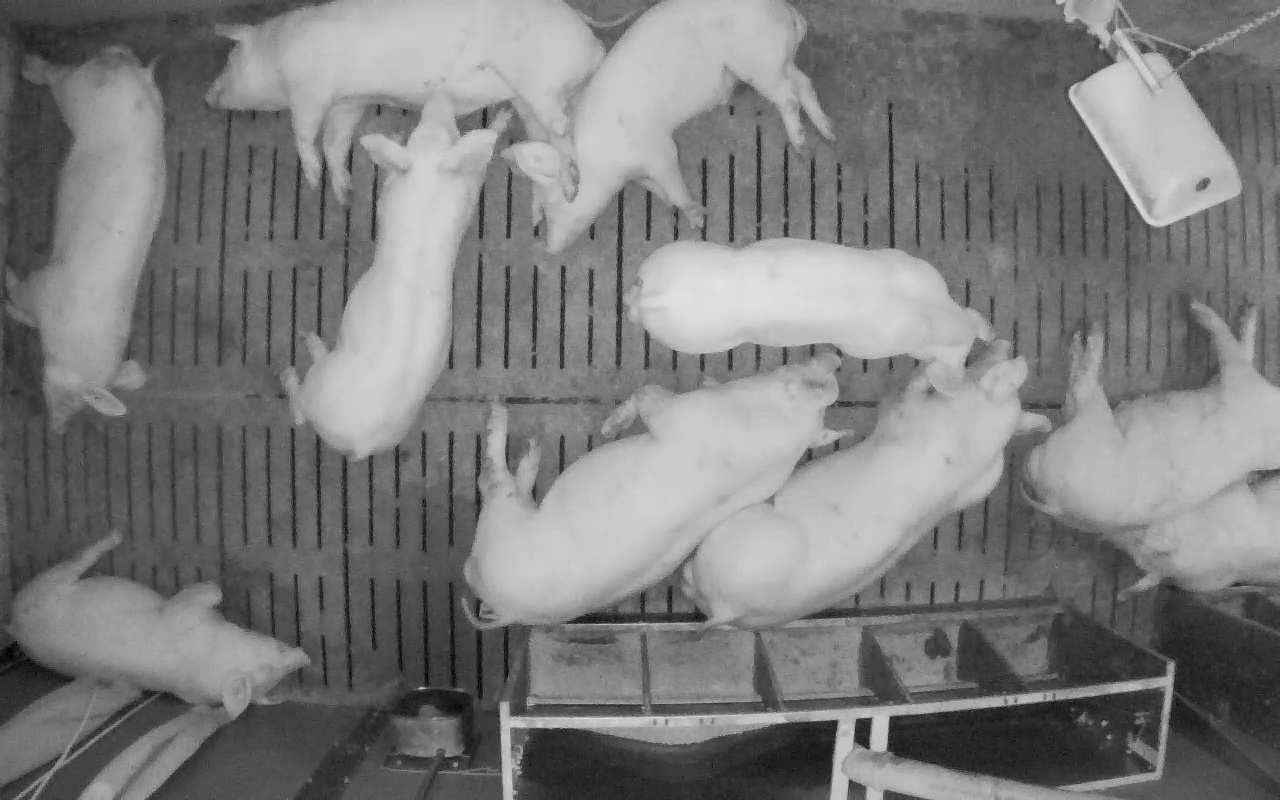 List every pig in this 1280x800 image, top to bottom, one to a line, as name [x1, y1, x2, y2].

pig [501, 0, 836, 256]
pig [201, 2, 637, 204]
pig [0, 43, 167, 434]
pig [281, 76, 515, 462]
pig [626, 236, 997, 398]
pig [1019, 298, 1277, 536]
pig [675, 337, 1051, 634]
pig [457, 350, 852, 640]
pig [1100, 469, 1278, 604]
pig [5, 530, 314, 721]